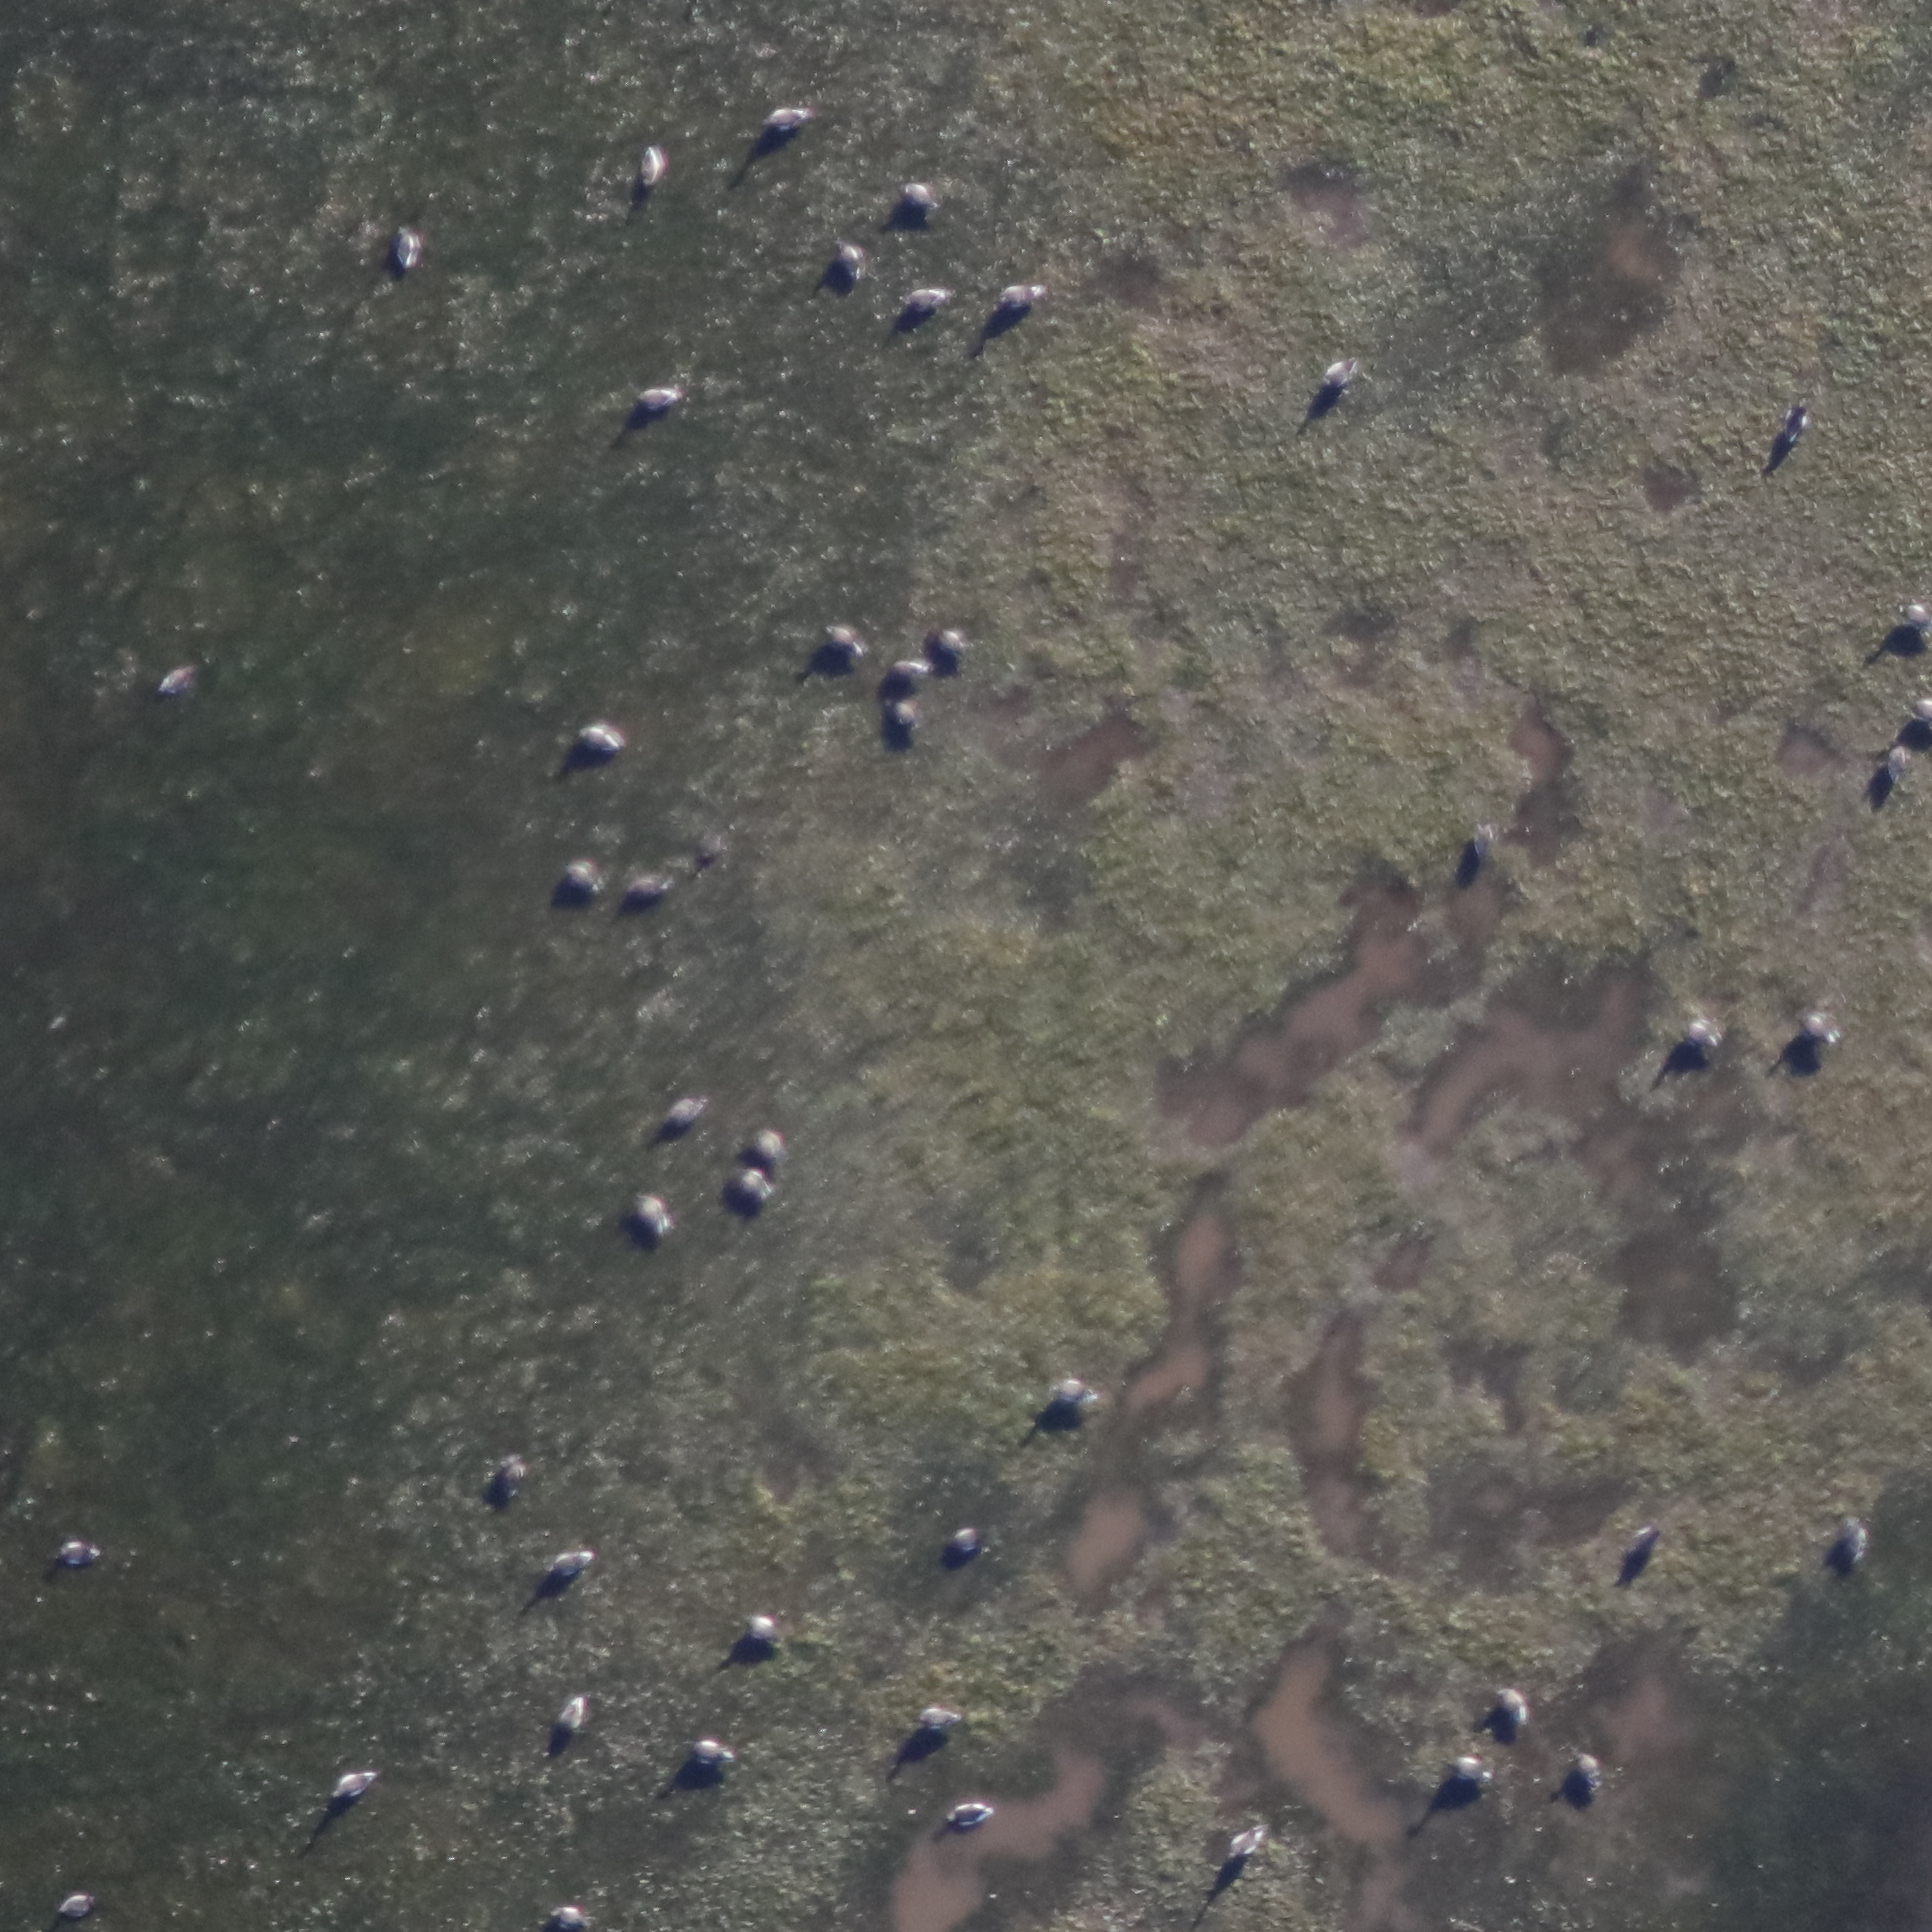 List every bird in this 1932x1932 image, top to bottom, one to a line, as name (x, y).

brant (787, 120)
brant (650, 168)
brant (914, 194)
brant (403, 248)
brant (845, 261)
brant (1021, 296)
brant (926, 300)
brant (1339, 375)
brant (658, 399)
brant (1797, 421)
brant (1915, 617)
brant (846, 637)
brant (946, 644)
brant (902, 674)
brant (183, 680)
brant (904, 714)
brant (601, 738)
brant (1898, 767)
brant (1486, 841)
brant (579, 875)
brant (640, 888)
brant (1820, 1027)
brant (1709, 1032)
brant (680, 1110)
brant (762, 1139)
brant (755, 1182)
brant (656, 1215)
brant (1078, 1393)
brant (509, 1482)
brant (964, 1539)
brant (1646, 1545)
brant (1850, 1545)
brant (76, 1553)
brant (571, 1564)
brant (765, 1628)
brant (1509, 1710)
brant (574, 1716)
brant (942, 1718)
brant (715, 1749)
brant (1593, 1771)
brant (1468, 1776)
brant (352, 1784)
brant (966, 1815)
brant (1245, 1844)
brant (76, 1905)
brant (571, 1919)